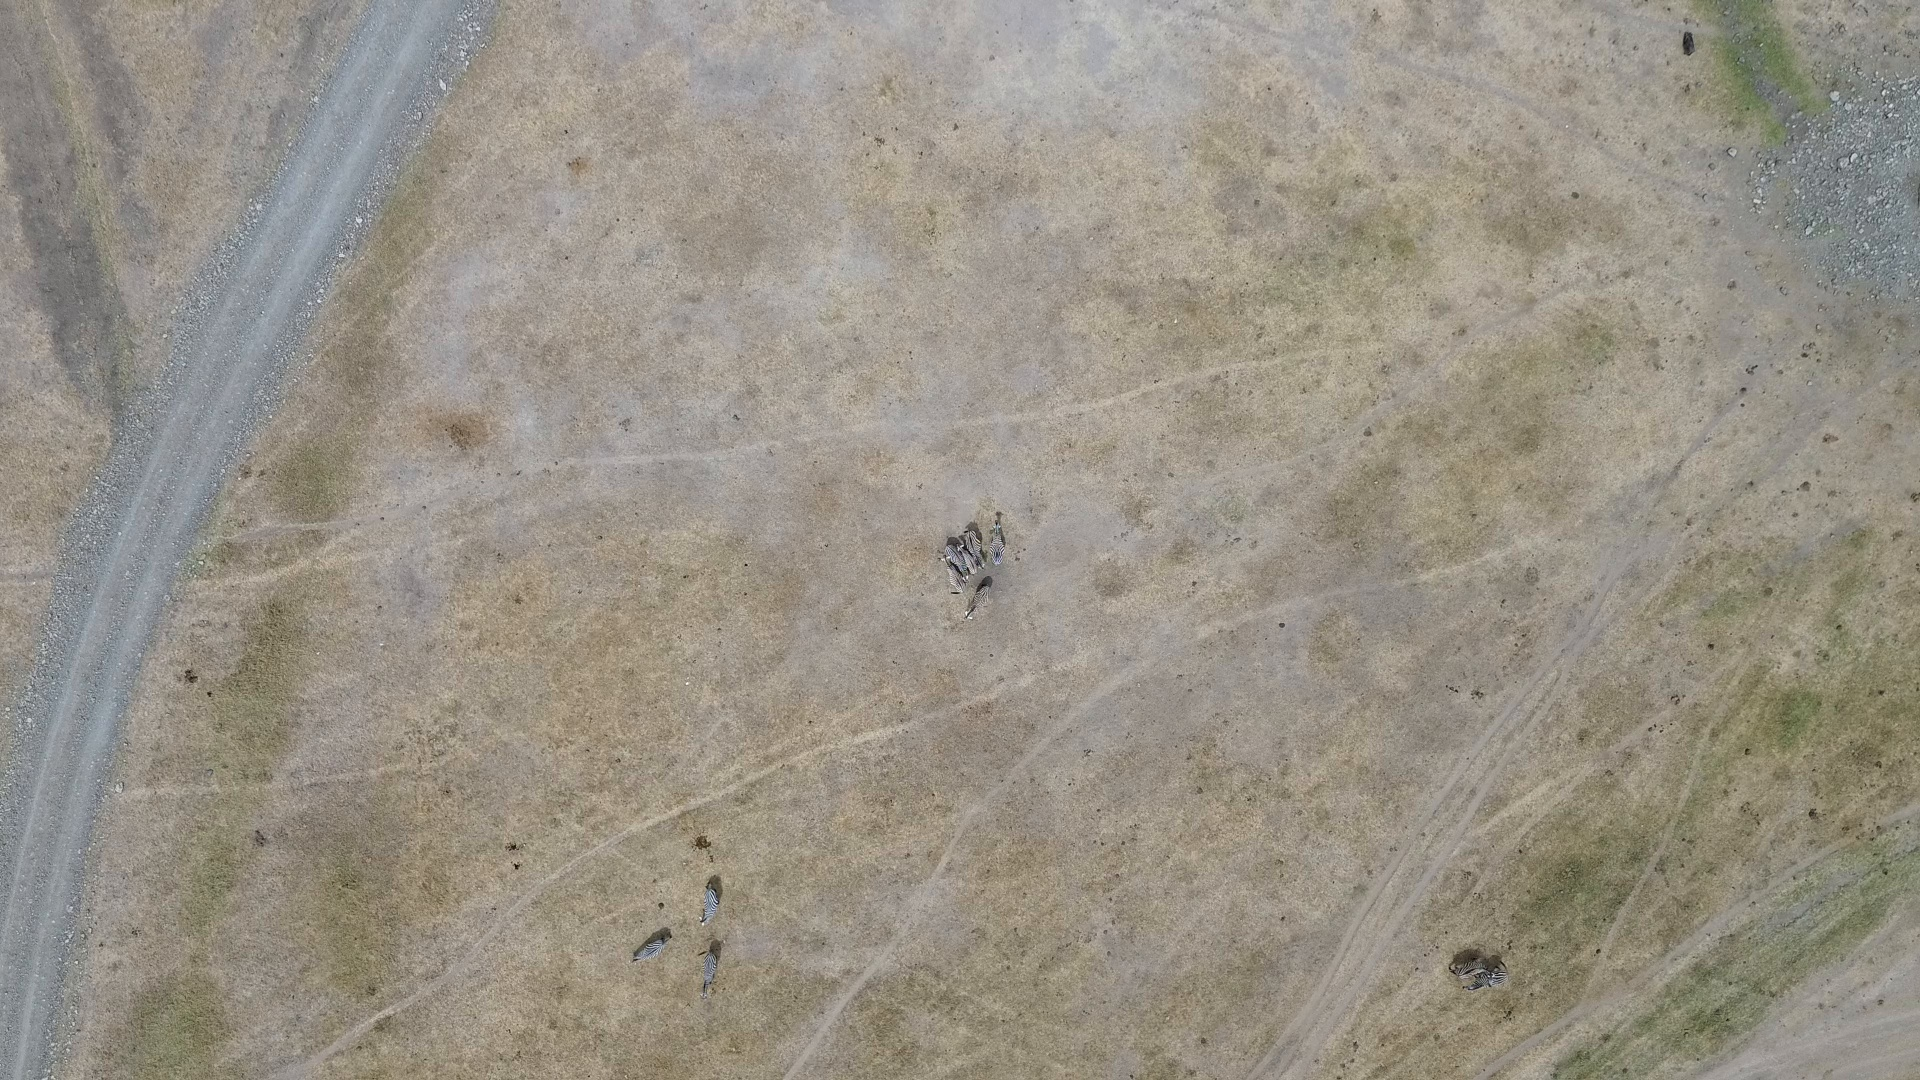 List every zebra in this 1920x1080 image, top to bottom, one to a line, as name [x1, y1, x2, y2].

zebra [989, 526, 1003, 566]
zebra [962, 530, 984, 572]
zebra [957, 543, 977, 574]
zebra [946, 544, 969, 579]
zebra [941, 555, 965, 593]
zebra [965, 582, 992, 621]
zebra [700, 887, 717, 925]
zebra [632, 938, 668, 962]
zebra [699, 954, 718, 1001]
zebra [1452, 958, 1485, 979]
zebra [1462, 967, 1507, 992]